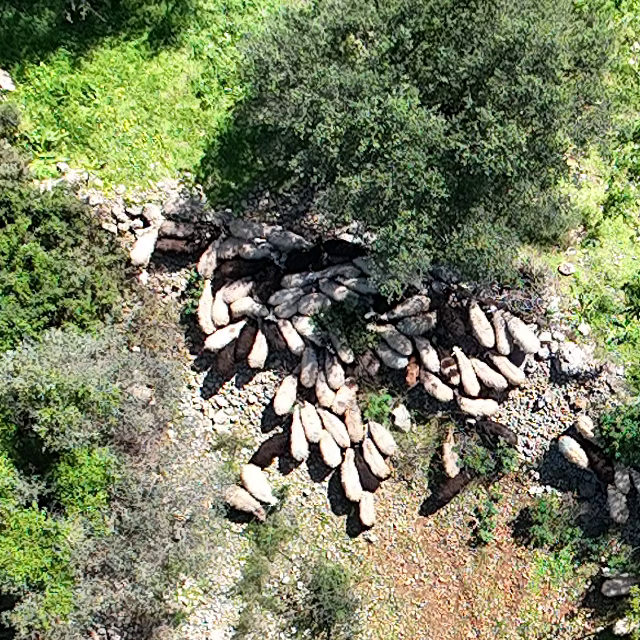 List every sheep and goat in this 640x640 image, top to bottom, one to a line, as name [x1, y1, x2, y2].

sheep [143, 203, 165, 227]
sheep [230, 219, 282, 238]
sheep [160, 221, 199, 237]
sheep [130, 226, 160, 266]
sheep [269, 231, 314, 252]
sheep [197, 234, 224, 280]
sheep [325, 238, 370, 257]
sheep [156, 239, 201, 253]
sheep [217, 239, 248, 259]
sheep [241, 244, 281, 265]
sheep [221, 262, 264, 278]
sheep [305, 264, 361, 279]
sheep [281, 272, 313, 287]
sheep [320, 278, 373, 305]
sheep [197, 280, 216, 335]
sheep [223, 280, 254, 302]
sheep [212, 283, 229, 326]
sheep [269, 287, 304, 306]
sheep [298, 293, 331, 316]
sheep [274, 295, 302, 318]
sheep [230, 296, 269, 316]
sheep [380, 296, 430, 321]
sheep [470, 298, 495, 348]
sheep [441, 304, 466, 338]
sheep [487, 304, 511, 355]
sheep [396, 310, 436, 336]
sheep [503, 312, 541, 353]
sheep [267, 314, 305, 354]
sheep [291, 315, 335, 355]
sheep [203, 318, 247, 351]
sheep [233, 319, 258, 364]
sheep [261, 319, 289, 352]
sheep [366, 323, 412, 355]
sheep [327, 326, 355, 364]
sheep [248, 329, 267, 368]
sheep [365, 334, 408, 369]
sheep [413, 335, 440, 373]
sheep [212, 337, 237, 378]
sheep [432, 338, 460, 385]
sheep [300, 340, 319, 388]
sheep [326, 345, 345, 389]
sheep [451, 345, 480, 397]
sheep [484, 351, 525, 384]
sheep [406, 355, 419, 386]
sheep [469, 358, 508, 391]
sheep [274, 364, 301, 416]
sheep [316, 365, 335, 408]
sheep [420, 367, 454, 402]
sheep [333, 378, 358, 415]
sheep [453, 389, 500, 418]
sheep [301, 399, 322, 443]
sheep [345, 401, 364, 443]
sheep [290, 403, 309, 461]
sheep [314, 404, 351, 448]
sheep [249, 414, 293, 466]
sheep [368, 420, 397, 456]
sheep [476, 421, 518, 446]
sheep [317, 430, 342, 467]
sheep [559, 435, 588, 470]
sheep [361, 437, 391, 479]
sheep [441, 441, 461, 480]
sheep [354, 445, 380, 492]
sheep [588, 448, 615, 484]
sheep [341, 449, 362, 502]
sheep [615, 461, 631, 494]
sheep [241, 464, 280, 506]
sheep [437, 466, 468, 504]
sheep [627, 466, 639, 512]
sheep [607, 483, 630, 524]
sheep [225, 484, 266, 522]
sheep [359, 491, 375, 526]
sheep [601, 579, 639, 596]
sheep [613, 617, 639, 633]